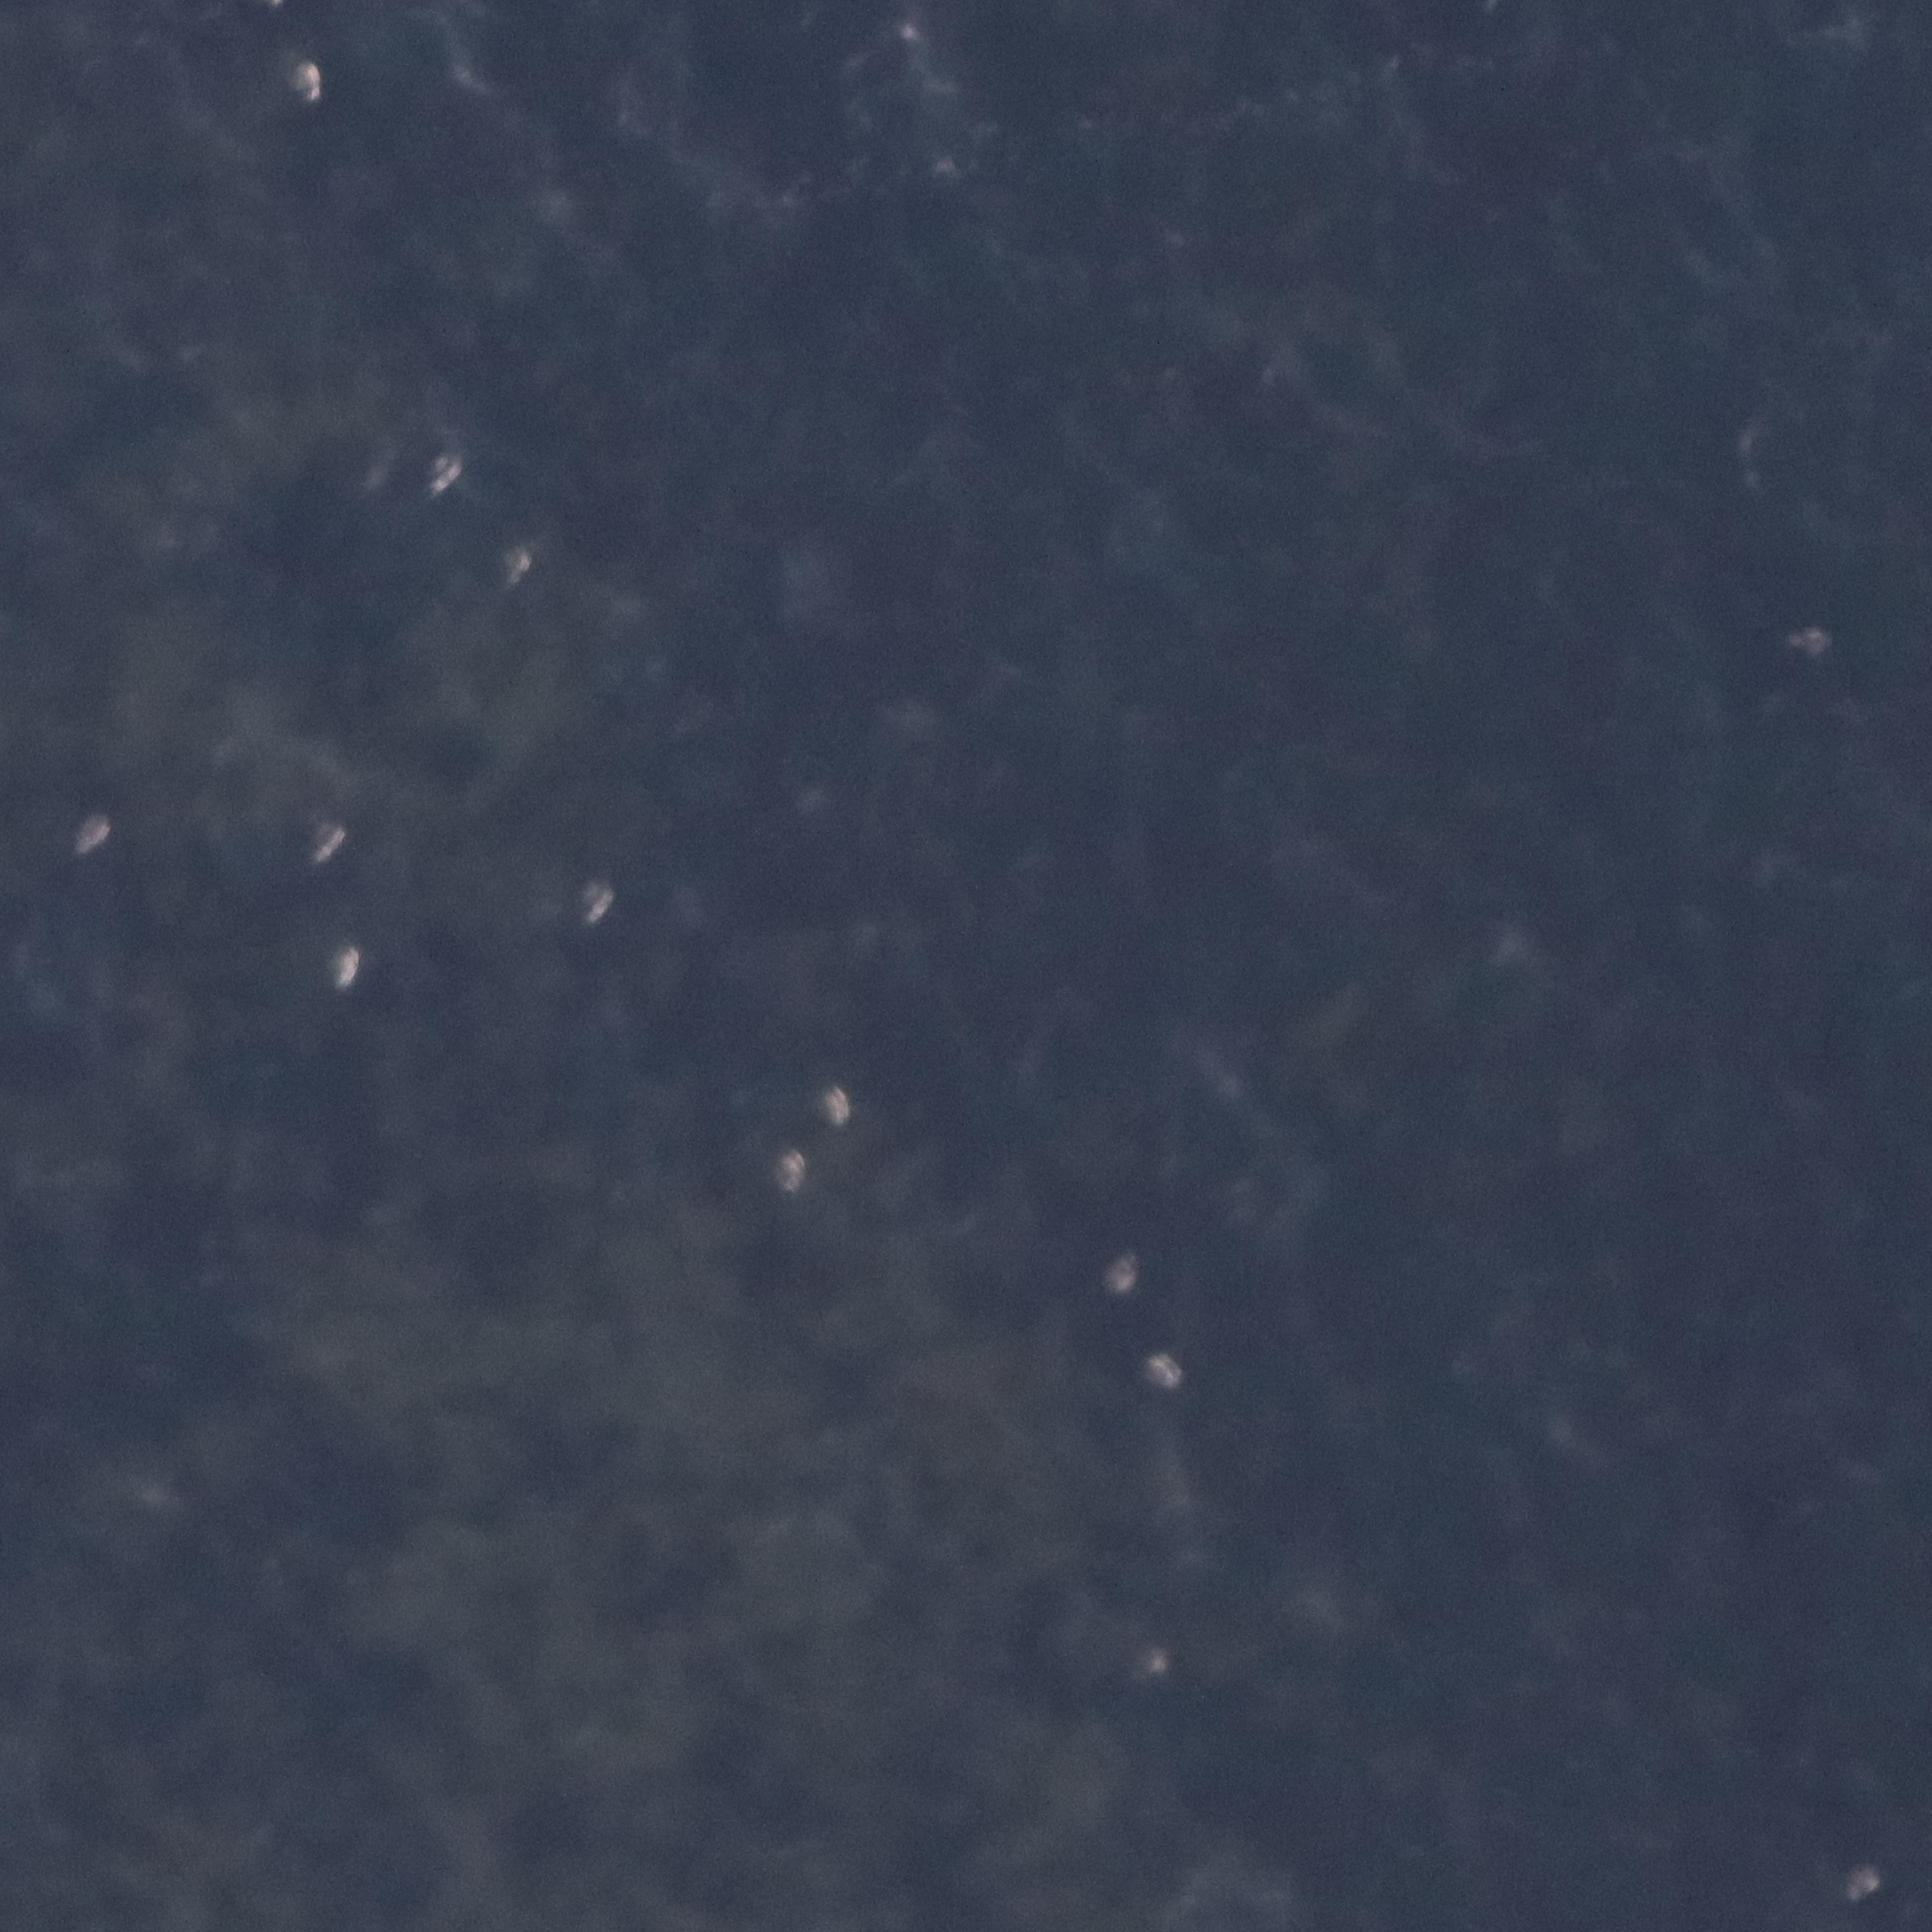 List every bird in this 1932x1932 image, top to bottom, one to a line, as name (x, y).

brant (307, 86)
brant (449, 469)
brant (516, 557)
brant (1814, 639)
brant (94, 829)
brant (323, 842)
brant (594, 904)
brant (341, 961)
other bird (837, 1108)
other bird (789, 1170)
other bird (1120, 1276)
other bird (1163, 1370)
other bird (1155, 1665)
brant (1864, 1884)